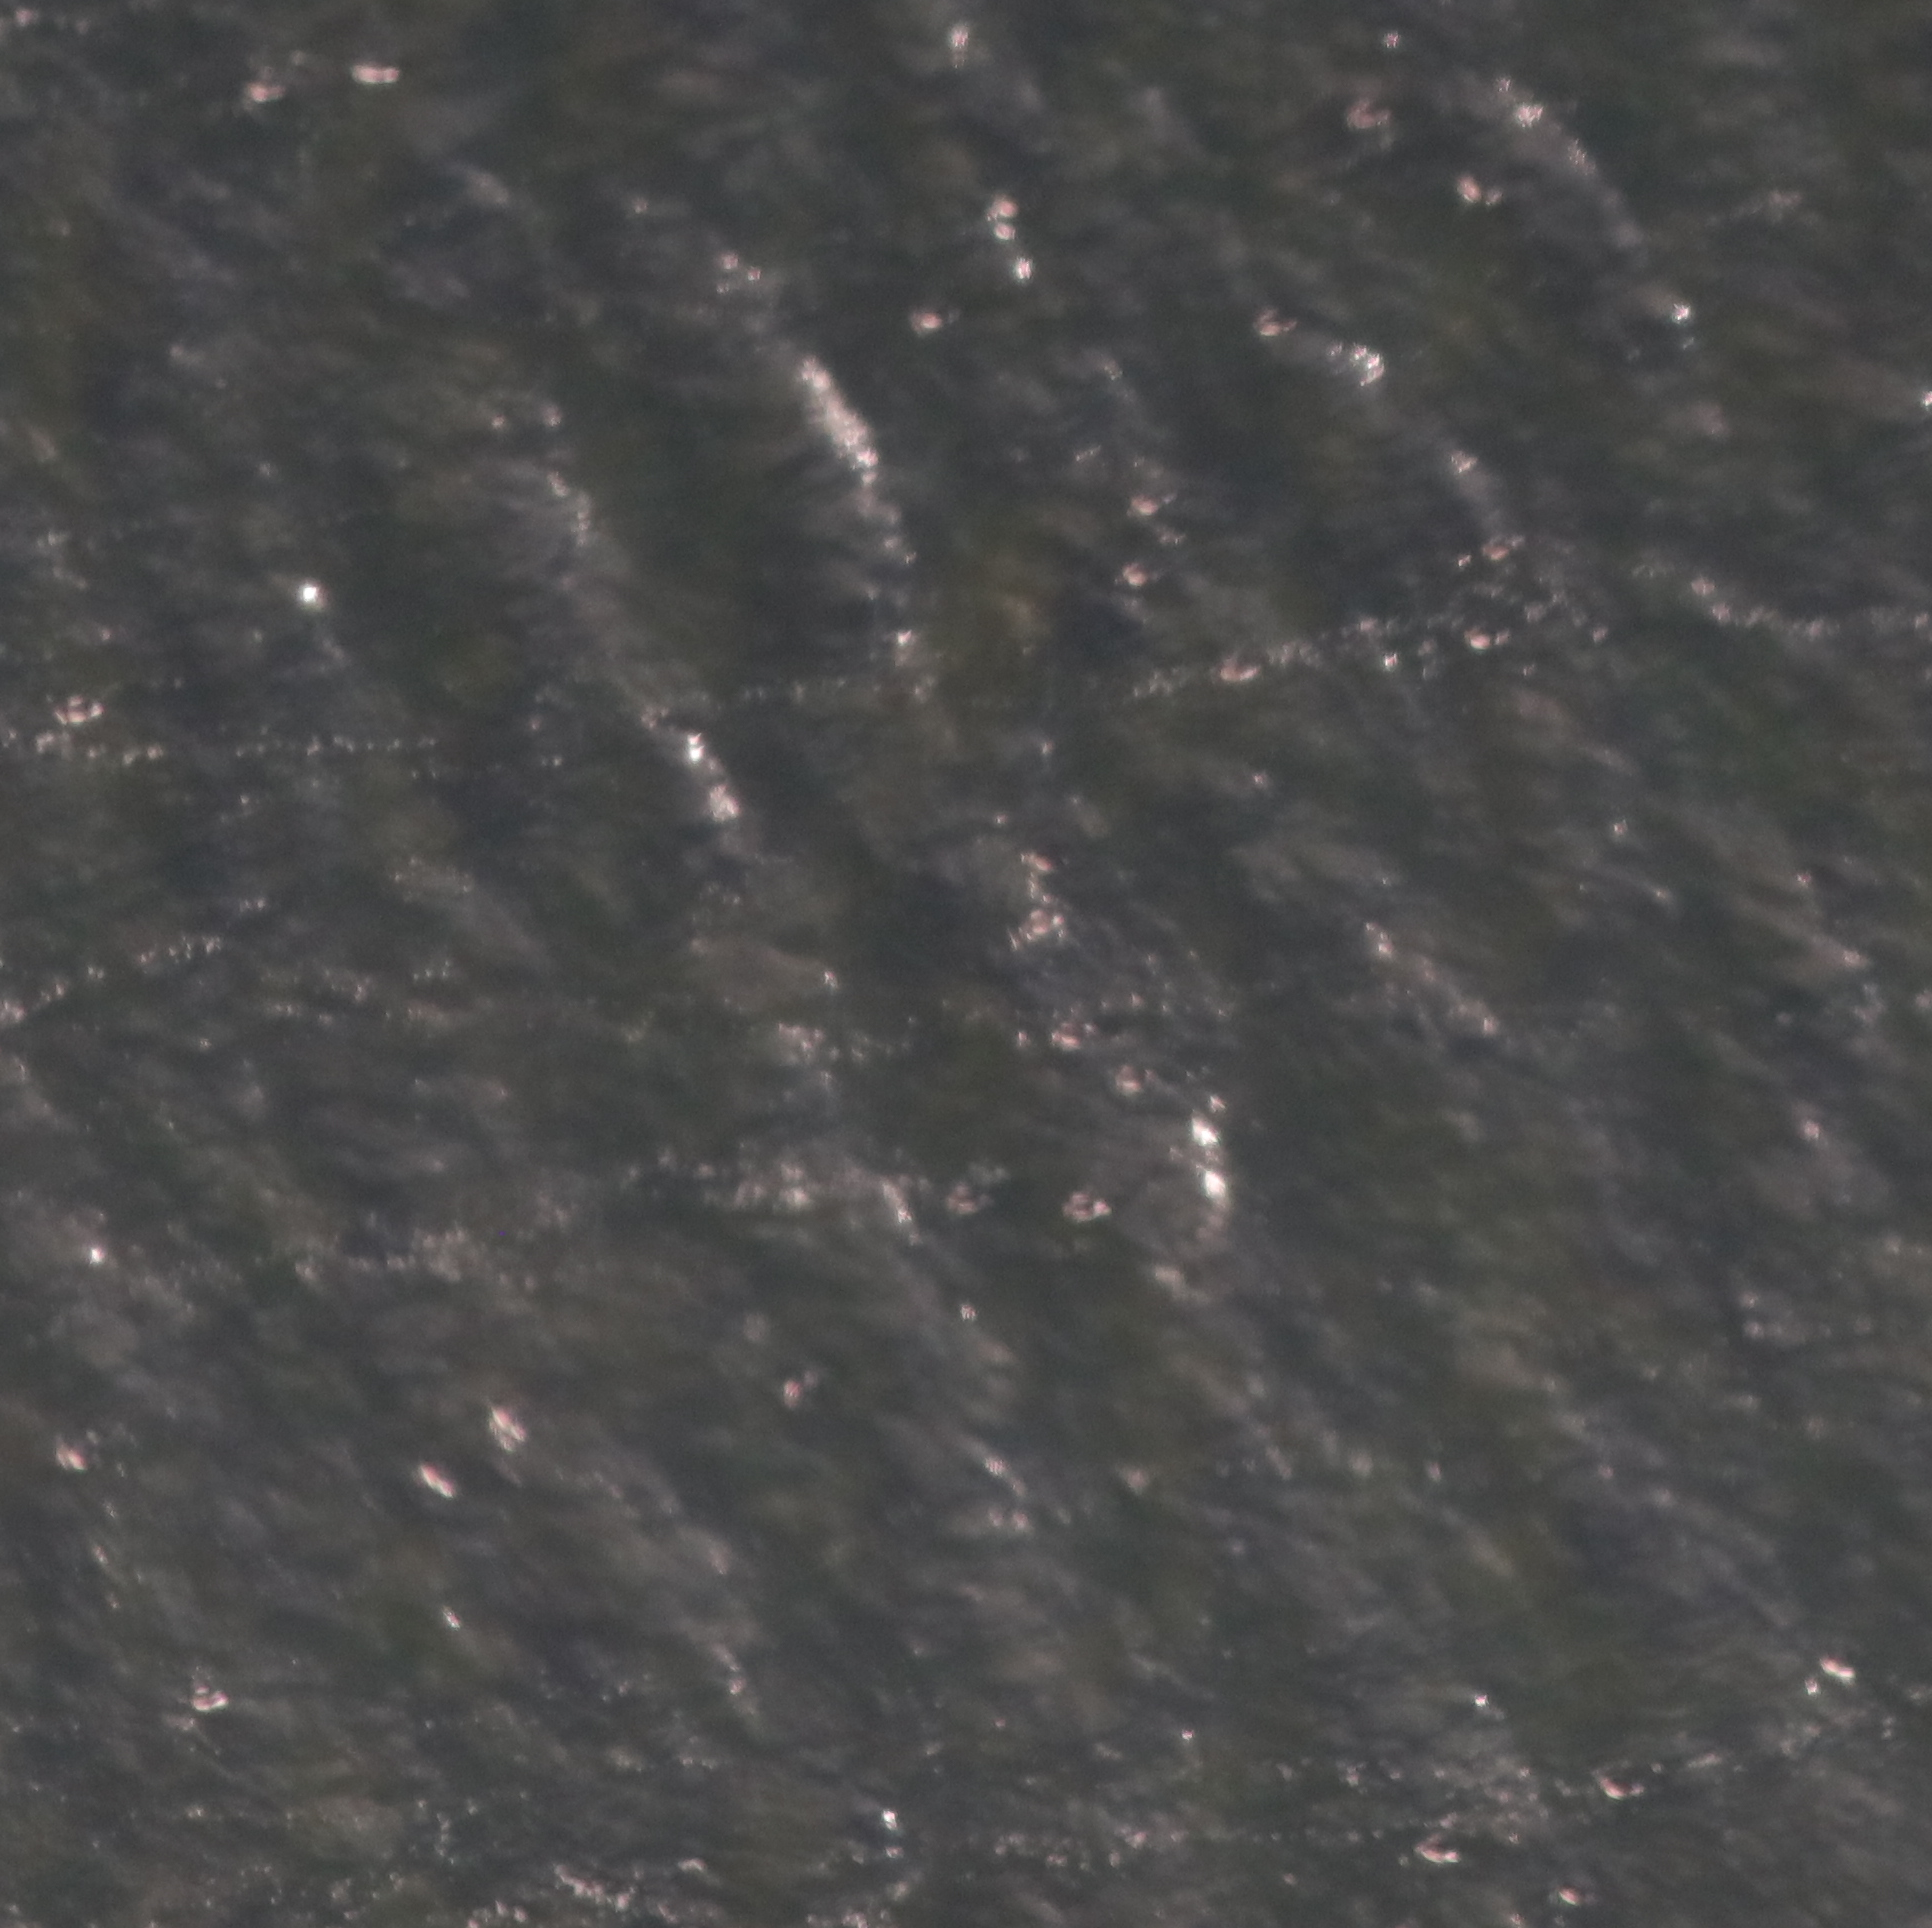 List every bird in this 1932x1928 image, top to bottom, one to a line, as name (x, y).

brant (371, 74)
brant (264, 90)
brant (1368, 118)
brant (1469, 182)
other bird (930, 319)
brant (1278, 325)
brant (1501, 549)
brant (1135, 571)
brant (1485, 638)
brant (1243, 671)
brant (76, 709)
brant (1045, 923)
brant (1066, 1033)
brant (1136, 1081)
brant (965, 1199)
brant (1085, 1209)
brant (509, 1424)
brant (76, 1458)
brant (436, 1477)
brant (1839, 1668)
brant (201, 1696)
brant (1624, 1786)
brant (1438, 1851)
brant (1573, 1895)